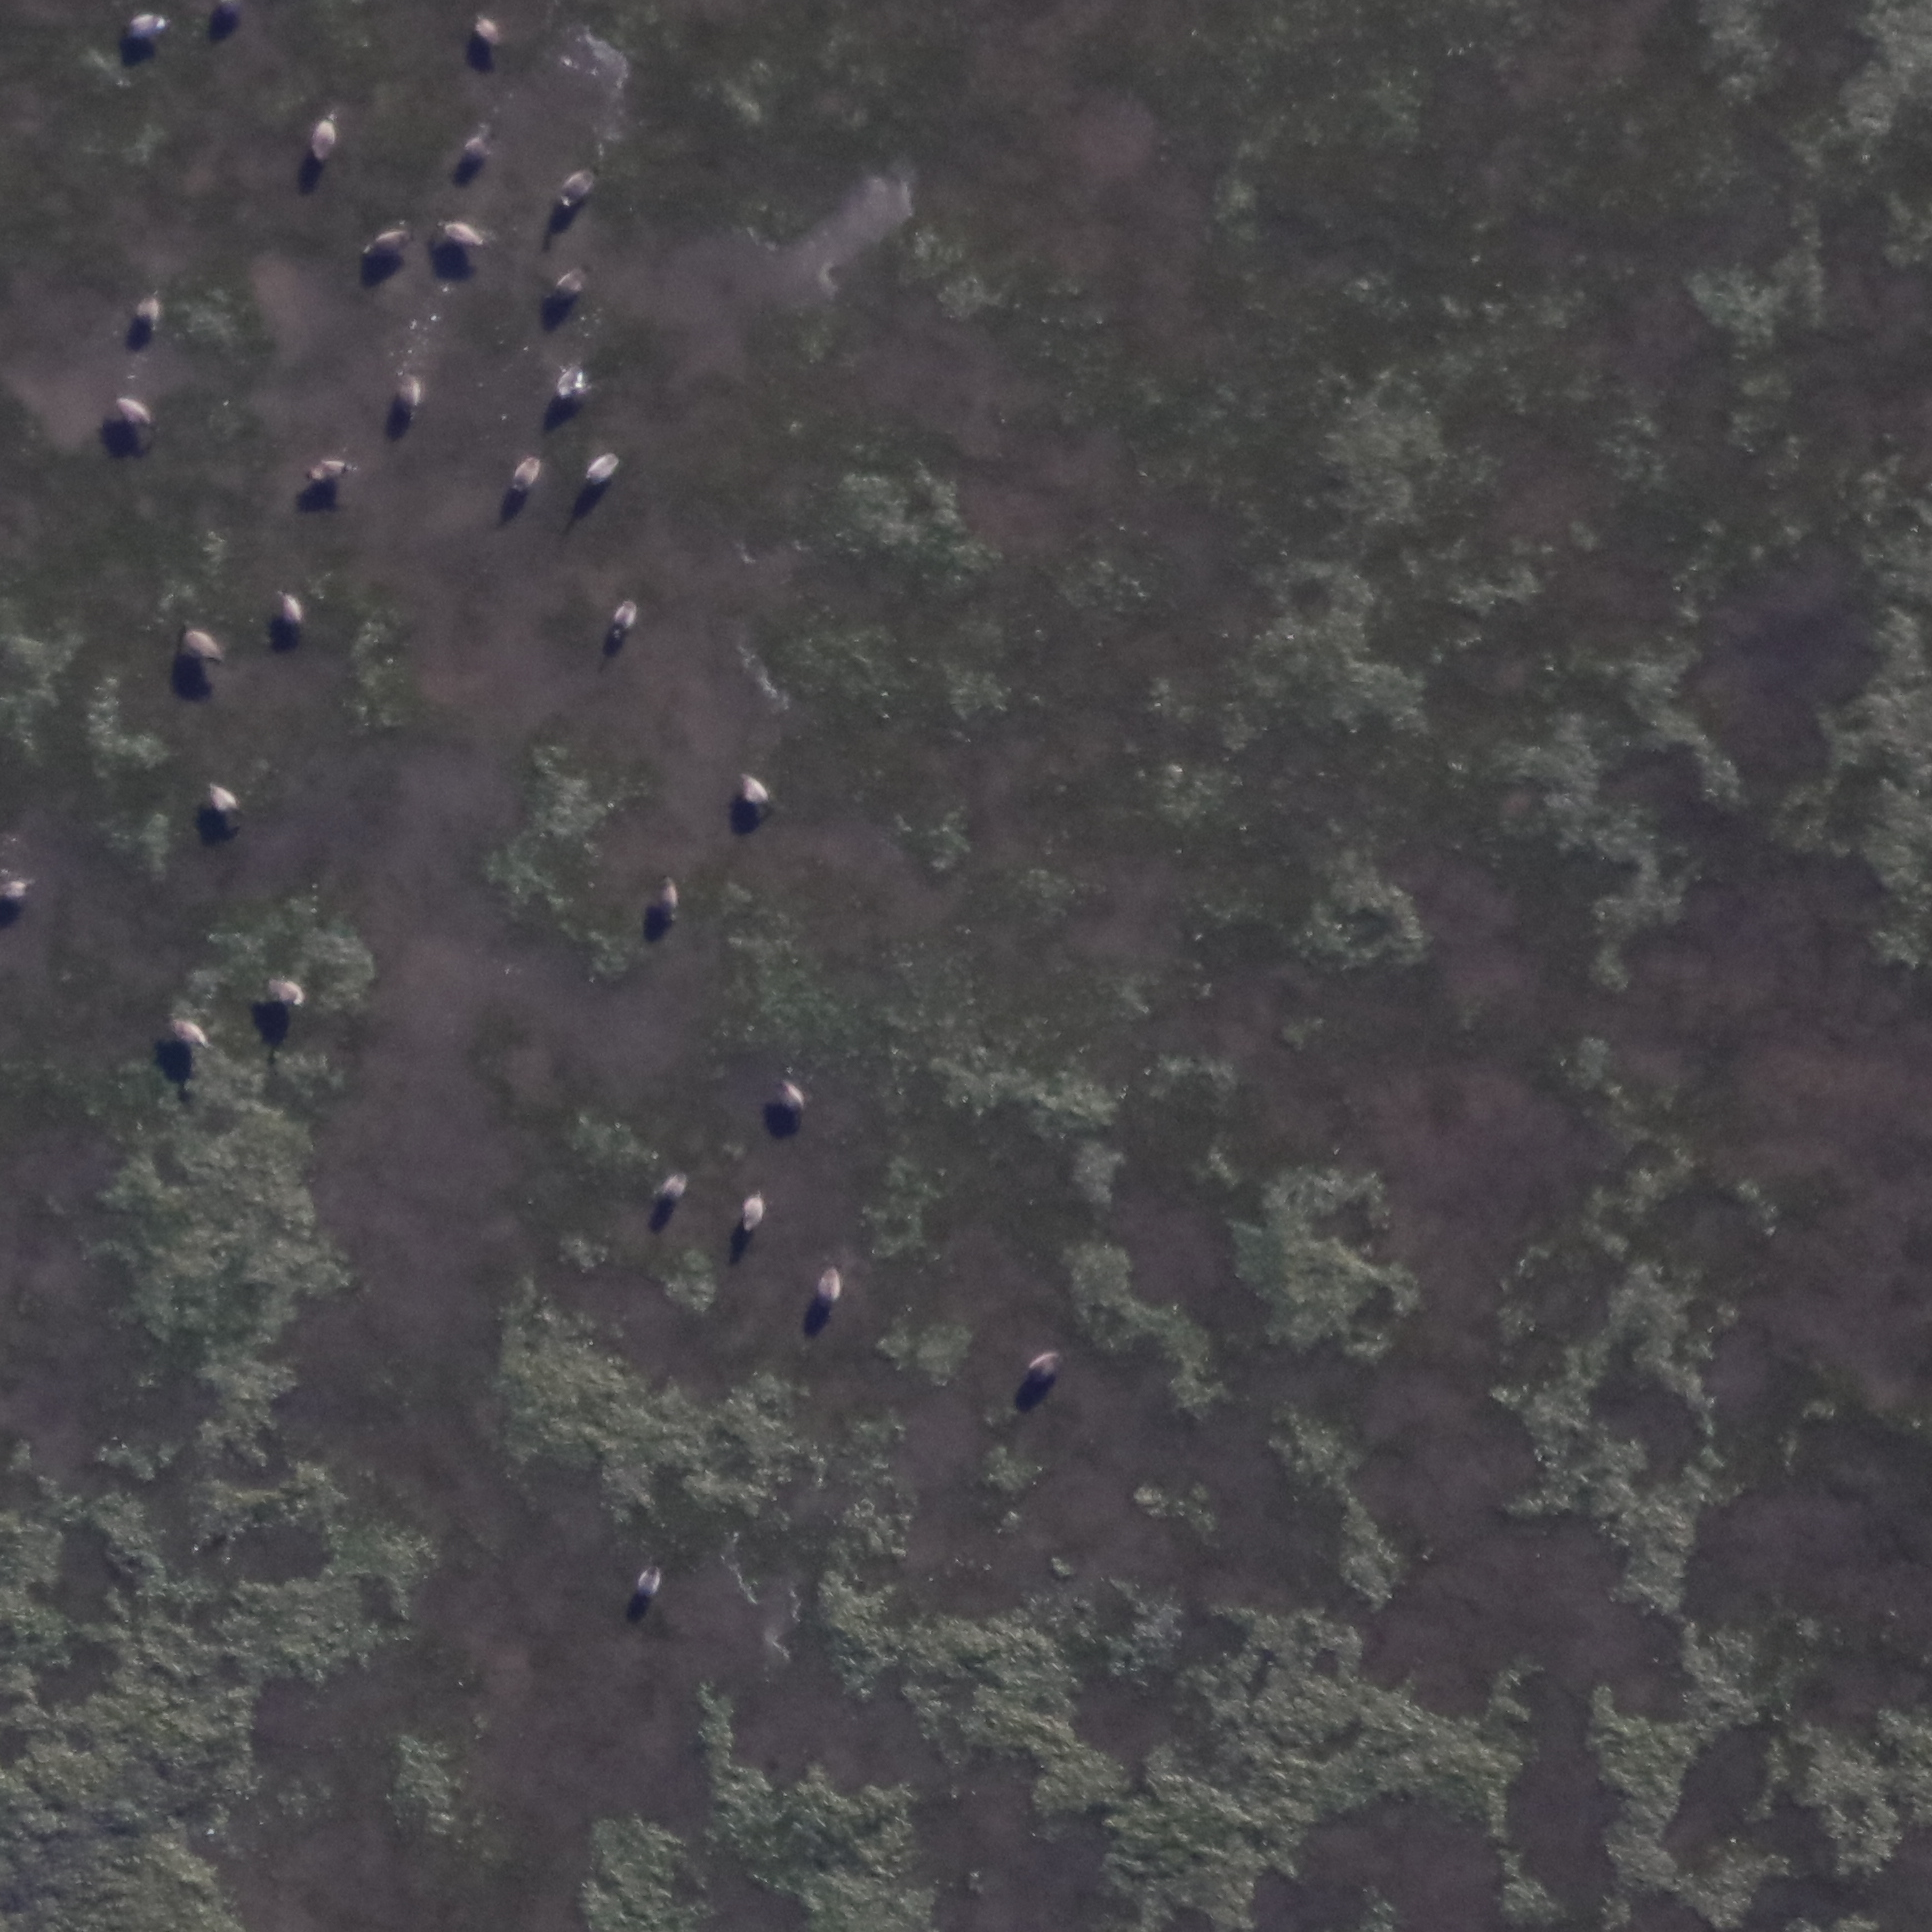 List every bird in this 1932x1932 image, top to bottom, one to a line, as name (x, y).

Canada goose (136, 22)
Canada goose (485, 35)
Canada goose (319, 134)
Canada goose (483, 155)
Canada goose (580, 181)
Canada goose (462, 235)
Canada goose (386, 243)
Canada goose (572, 285)
Canada goose (150, 317)
Canada goose (569, 383)
Canada goose (411, 397)
Canada goose (134, 414)
Canada goose (327, 467)
Canada goose (602, 469)
Canada goose (528, 473)
Canada goose (289, 612)
Canada goose (621, 613)
Canada goose (200, 647)
Canada goose (751, 798)
Canada goose (221, 801)
Canada goose (666, 895)
Canada goose (283, 994)
Canada goose (193, 1031)
Canada goose (790, 1100)
Canada goose (674, 1191)
Canada goose (750, 1213)
Canada goose (830, 1288)
Canada goose (1047, 1367)
Canada goose (647, 1582)